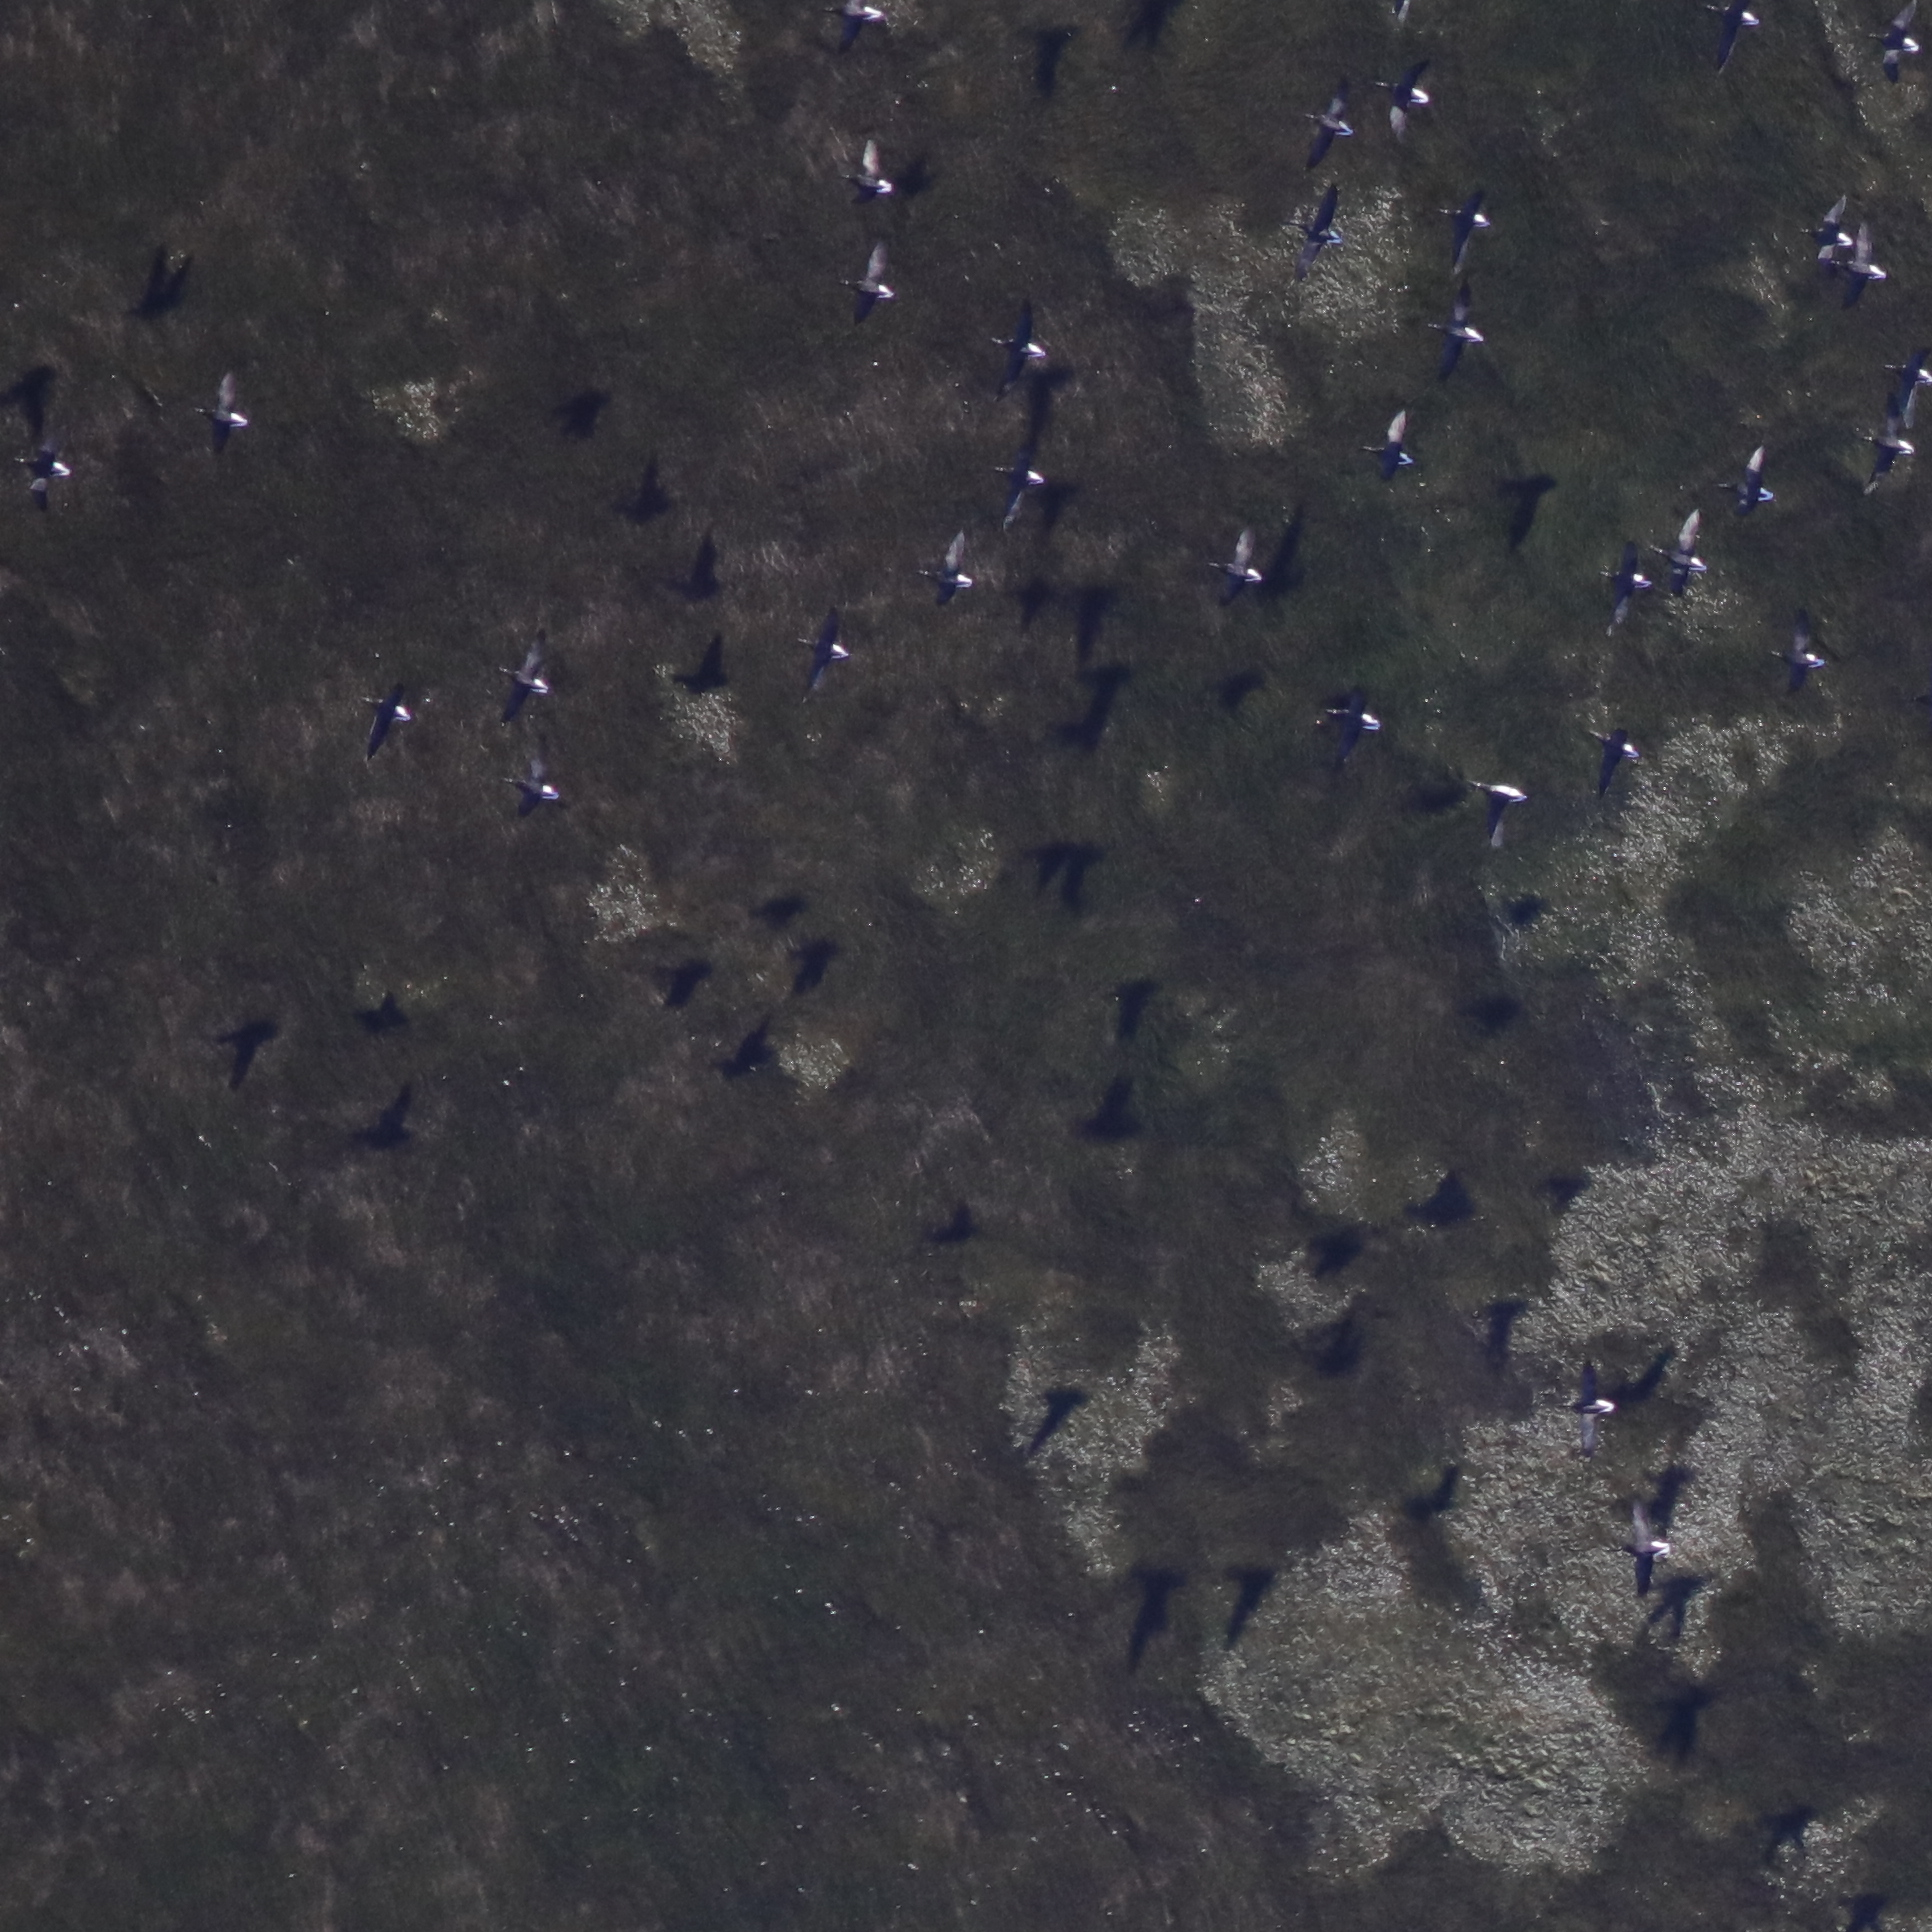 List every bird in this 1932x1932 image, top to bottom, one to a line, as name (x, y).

brant (1737, 16)
brant (845, 26)
brant (1910, 41)
brant (1407, 94)
brant (1324, 115)
brant (860, 180)
brant (1469, 224)
brant (1326, 226)
brant (1814, 231)
brant (1862, 275)
brant (869, 302)
brant (1461, 333)
brant (1021, 343)
brant (1900, 379)
brant (215, 421)
brant (1389, 452)
brant (42, 466)
brant (1888, 466)
brant (1030, 492)
brant (1745, 504)
brant (1685, 559)
brant (1232, 561)
brant (967, 579)
brant (1628, 588)
brant (837, 634)
brant (1802, 665)
brant (531, 683)
brant (372, 715)
brant (1370, 720)
brant (1622, 756)
brant (541, 793)
brant (1505, 793)
brant (1586, 1401)
brant (1641, 1546)